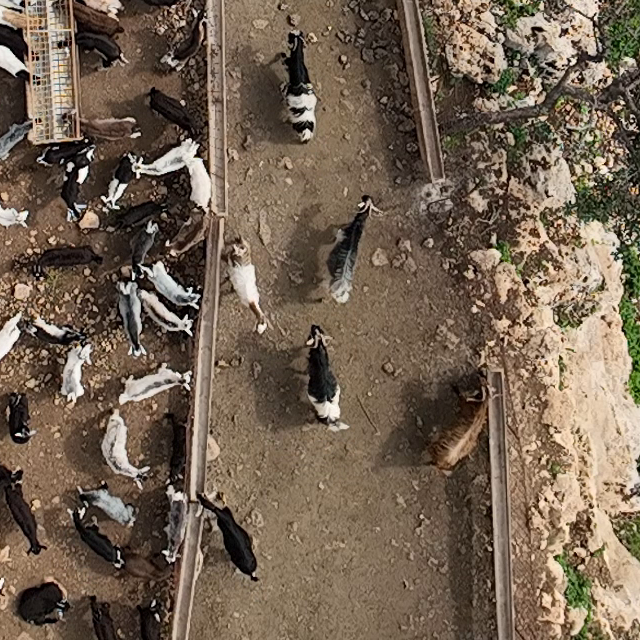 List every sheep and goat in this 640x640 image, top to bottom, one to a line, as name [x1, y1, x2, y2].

goat [0, 0, 43, 28]
goat [0, 0, 28, 14]
goat [54, 0, 121, 21]
goat [129, 0, 190, 6]
goat [50, 1, 120, 36]
goat [161, 9, 205, 72]
goat [0, 20, 40, 61]
goat [283, 29, 316, 143]
goat [55, 33, 126, 69]
goat [0, 36, 41, 85]
goat [149, 87, 200, 141]
goat [63, 110, 140, 141]
goat [0, 116, 41, 162]
goat [37, 138, 90, 169]
goat [130, 139, 200, 179]
goat [61, 147, 97, 222]
goat [100, 154, 139, 213]
goat [182, 154, 211, 207]
goat [0, 188, 28, 228]
goat [325, 195, 377, 304]
goat [104, 201, 158, 229]
goat [164, 206, 210, 255]
goat [130, 224, 159, 280]
goat [222, 238, 267, 335]
goat [30, 244, 93, 276]
goat [150, 261, 199, 308]
goat [114, 280, 147, 357]
goat [138, 289, 193, 338]
goat [0, 313, 23, 386]
goat [25, 314, 86, 343]
goat [303, 322, 347, 432]
goat [60, 344, 93, 398]
goat [118, 362, 192, 404]
goat [424, 372, 491, 470]
goat [4, 392, 37, 444]
goat [100, 408, 151, 489]
goat [0, 456, 23, 514]
goat [4, 482, 45, 555]
goat [75, 485, 136, 527]
goat [164, 486, 187, 564]
goat [196, 493, 260, 582]
goat [66, 505, 121, 566]
goat [0, 537, 9, 568]
goat [117, 546, 172, 578]
goat [0, 559, 4, 601]
goat [14, 581, 70, 624]
goat [89, 595, 118, 635]
goat [133, 604, 161, 637]